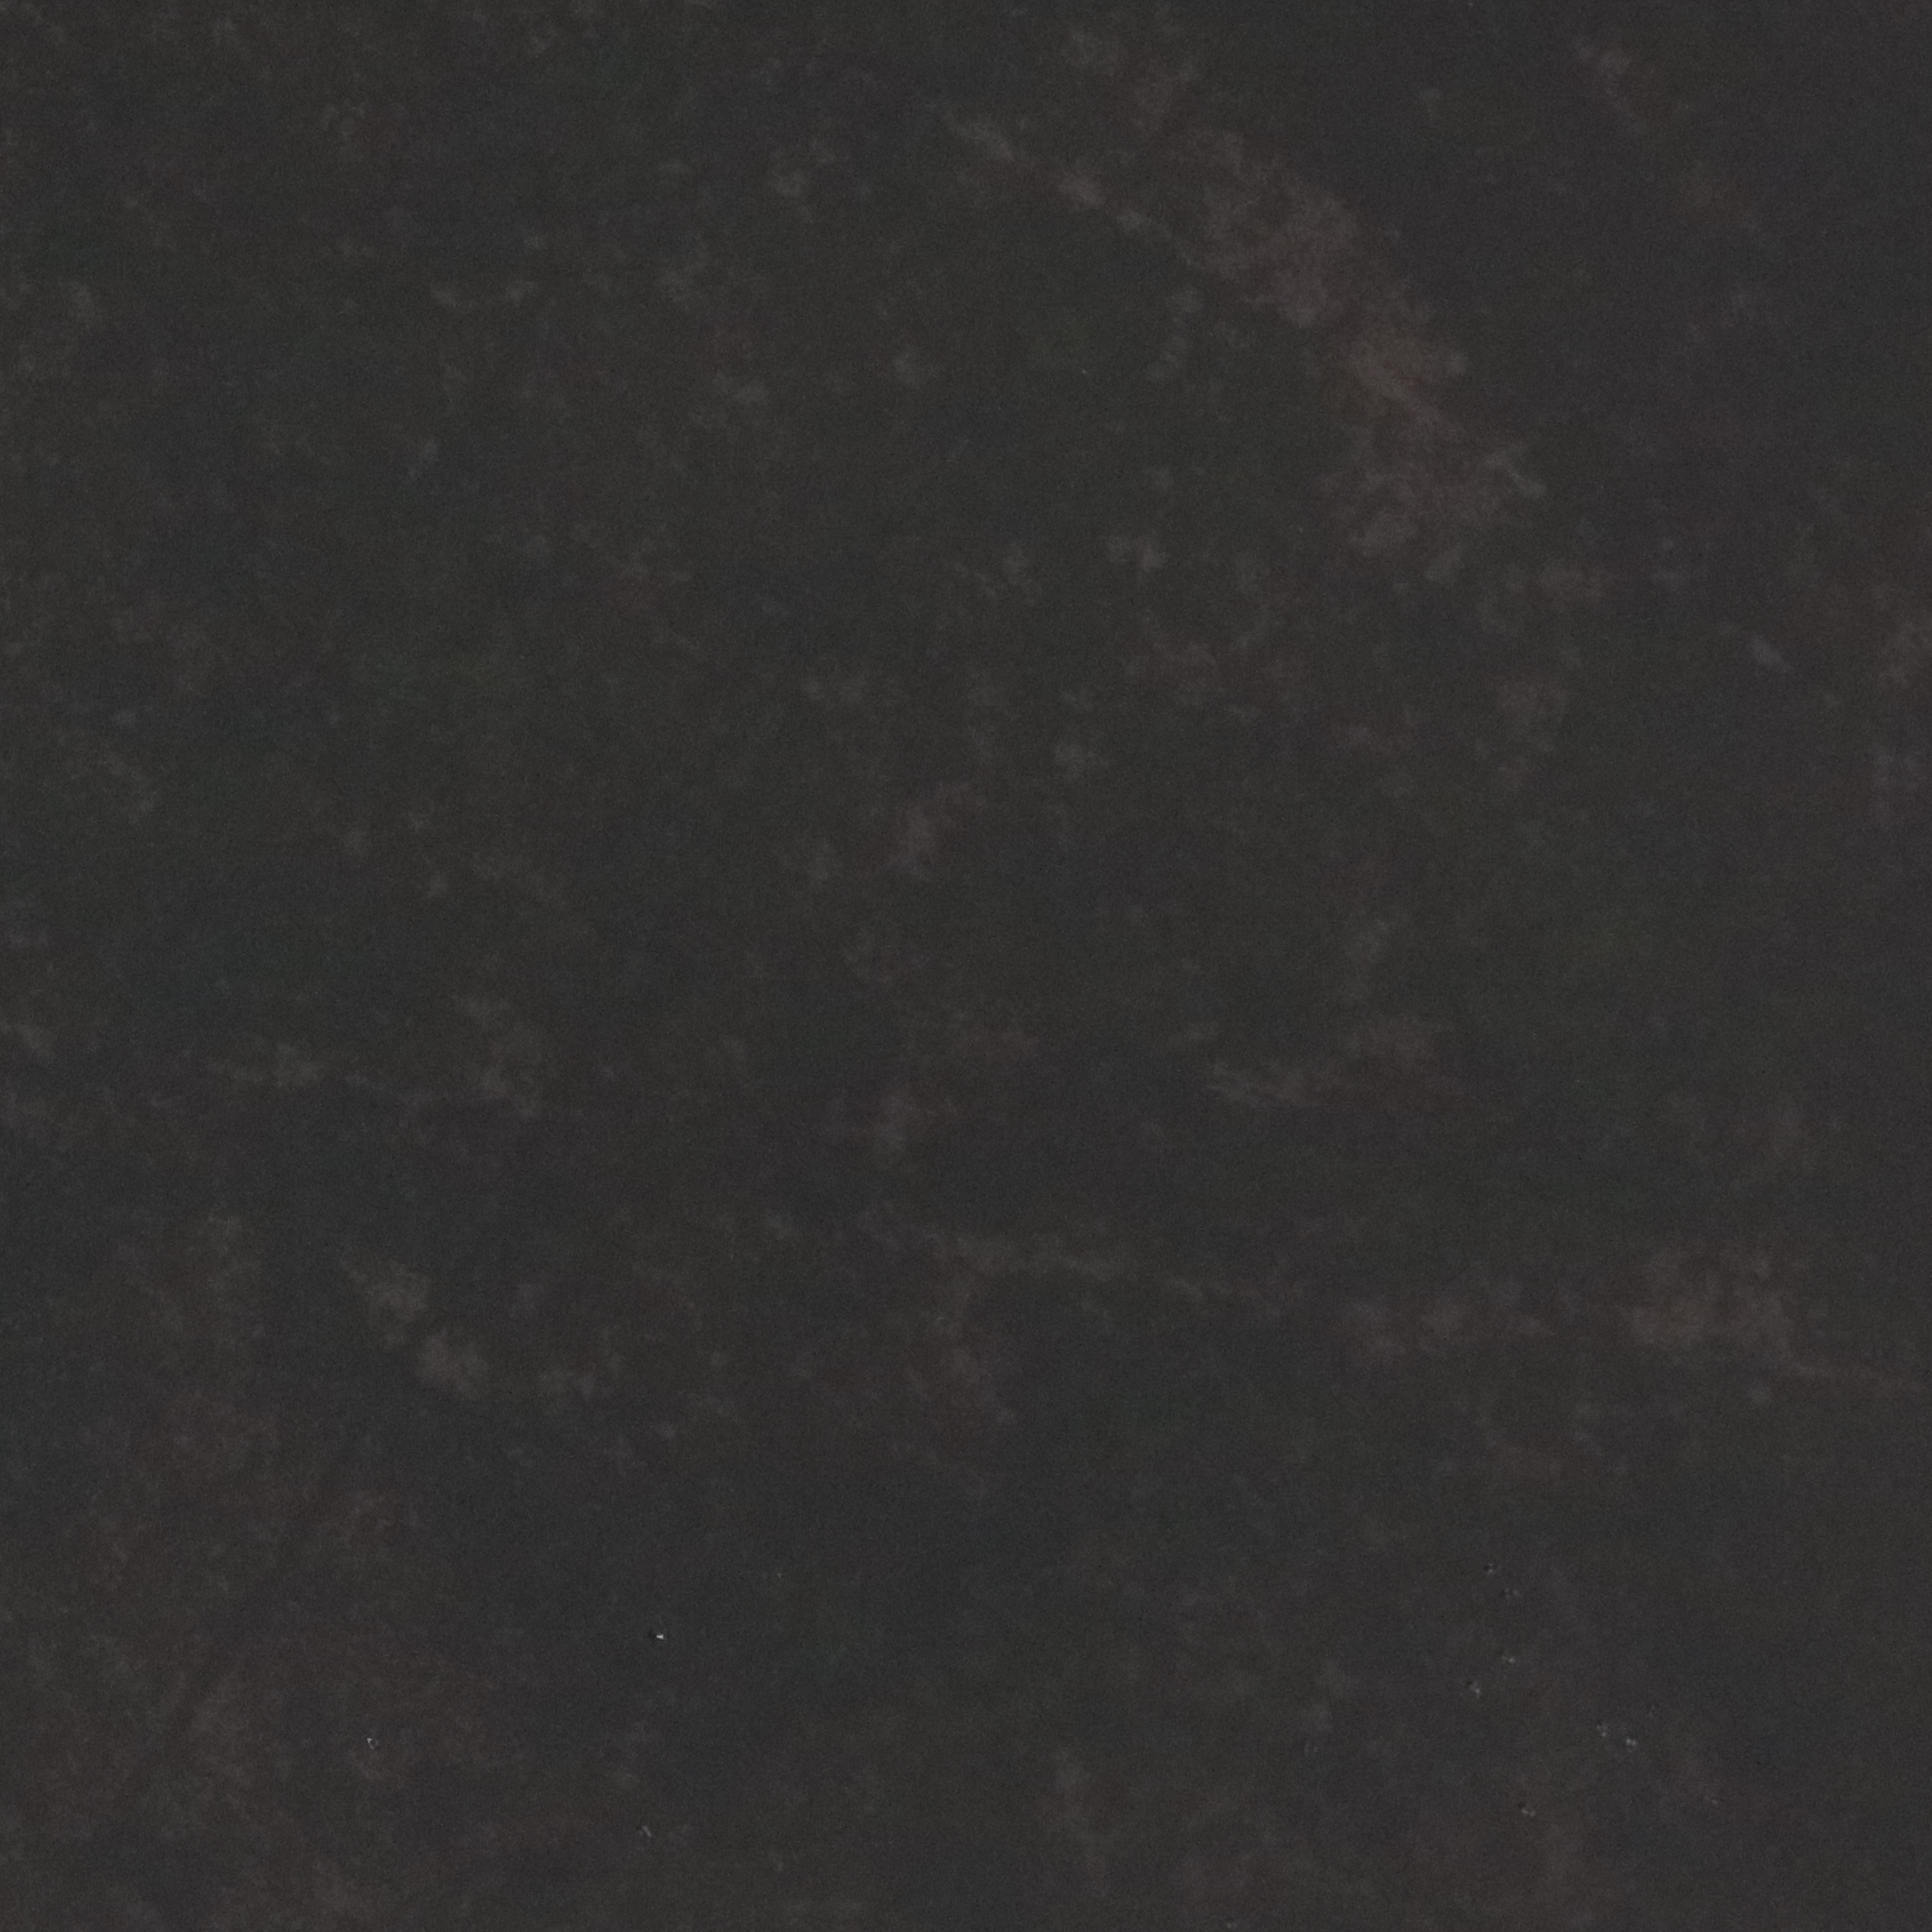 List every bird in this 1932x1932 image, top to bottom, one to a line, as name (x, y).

brant (1494, 1572)
brant (1510, 1591)
brant (655, 1635)
brant (1502, 1662)
brant (1474, 1683)
brant (1660, 1711)
brant (1610, 1728)
brant (381, 1736)
brant (1633, 1746)
brant (1720, 1800)
brant (1542, 1807)
brant (652, 1828)
brant (1226, 1924)